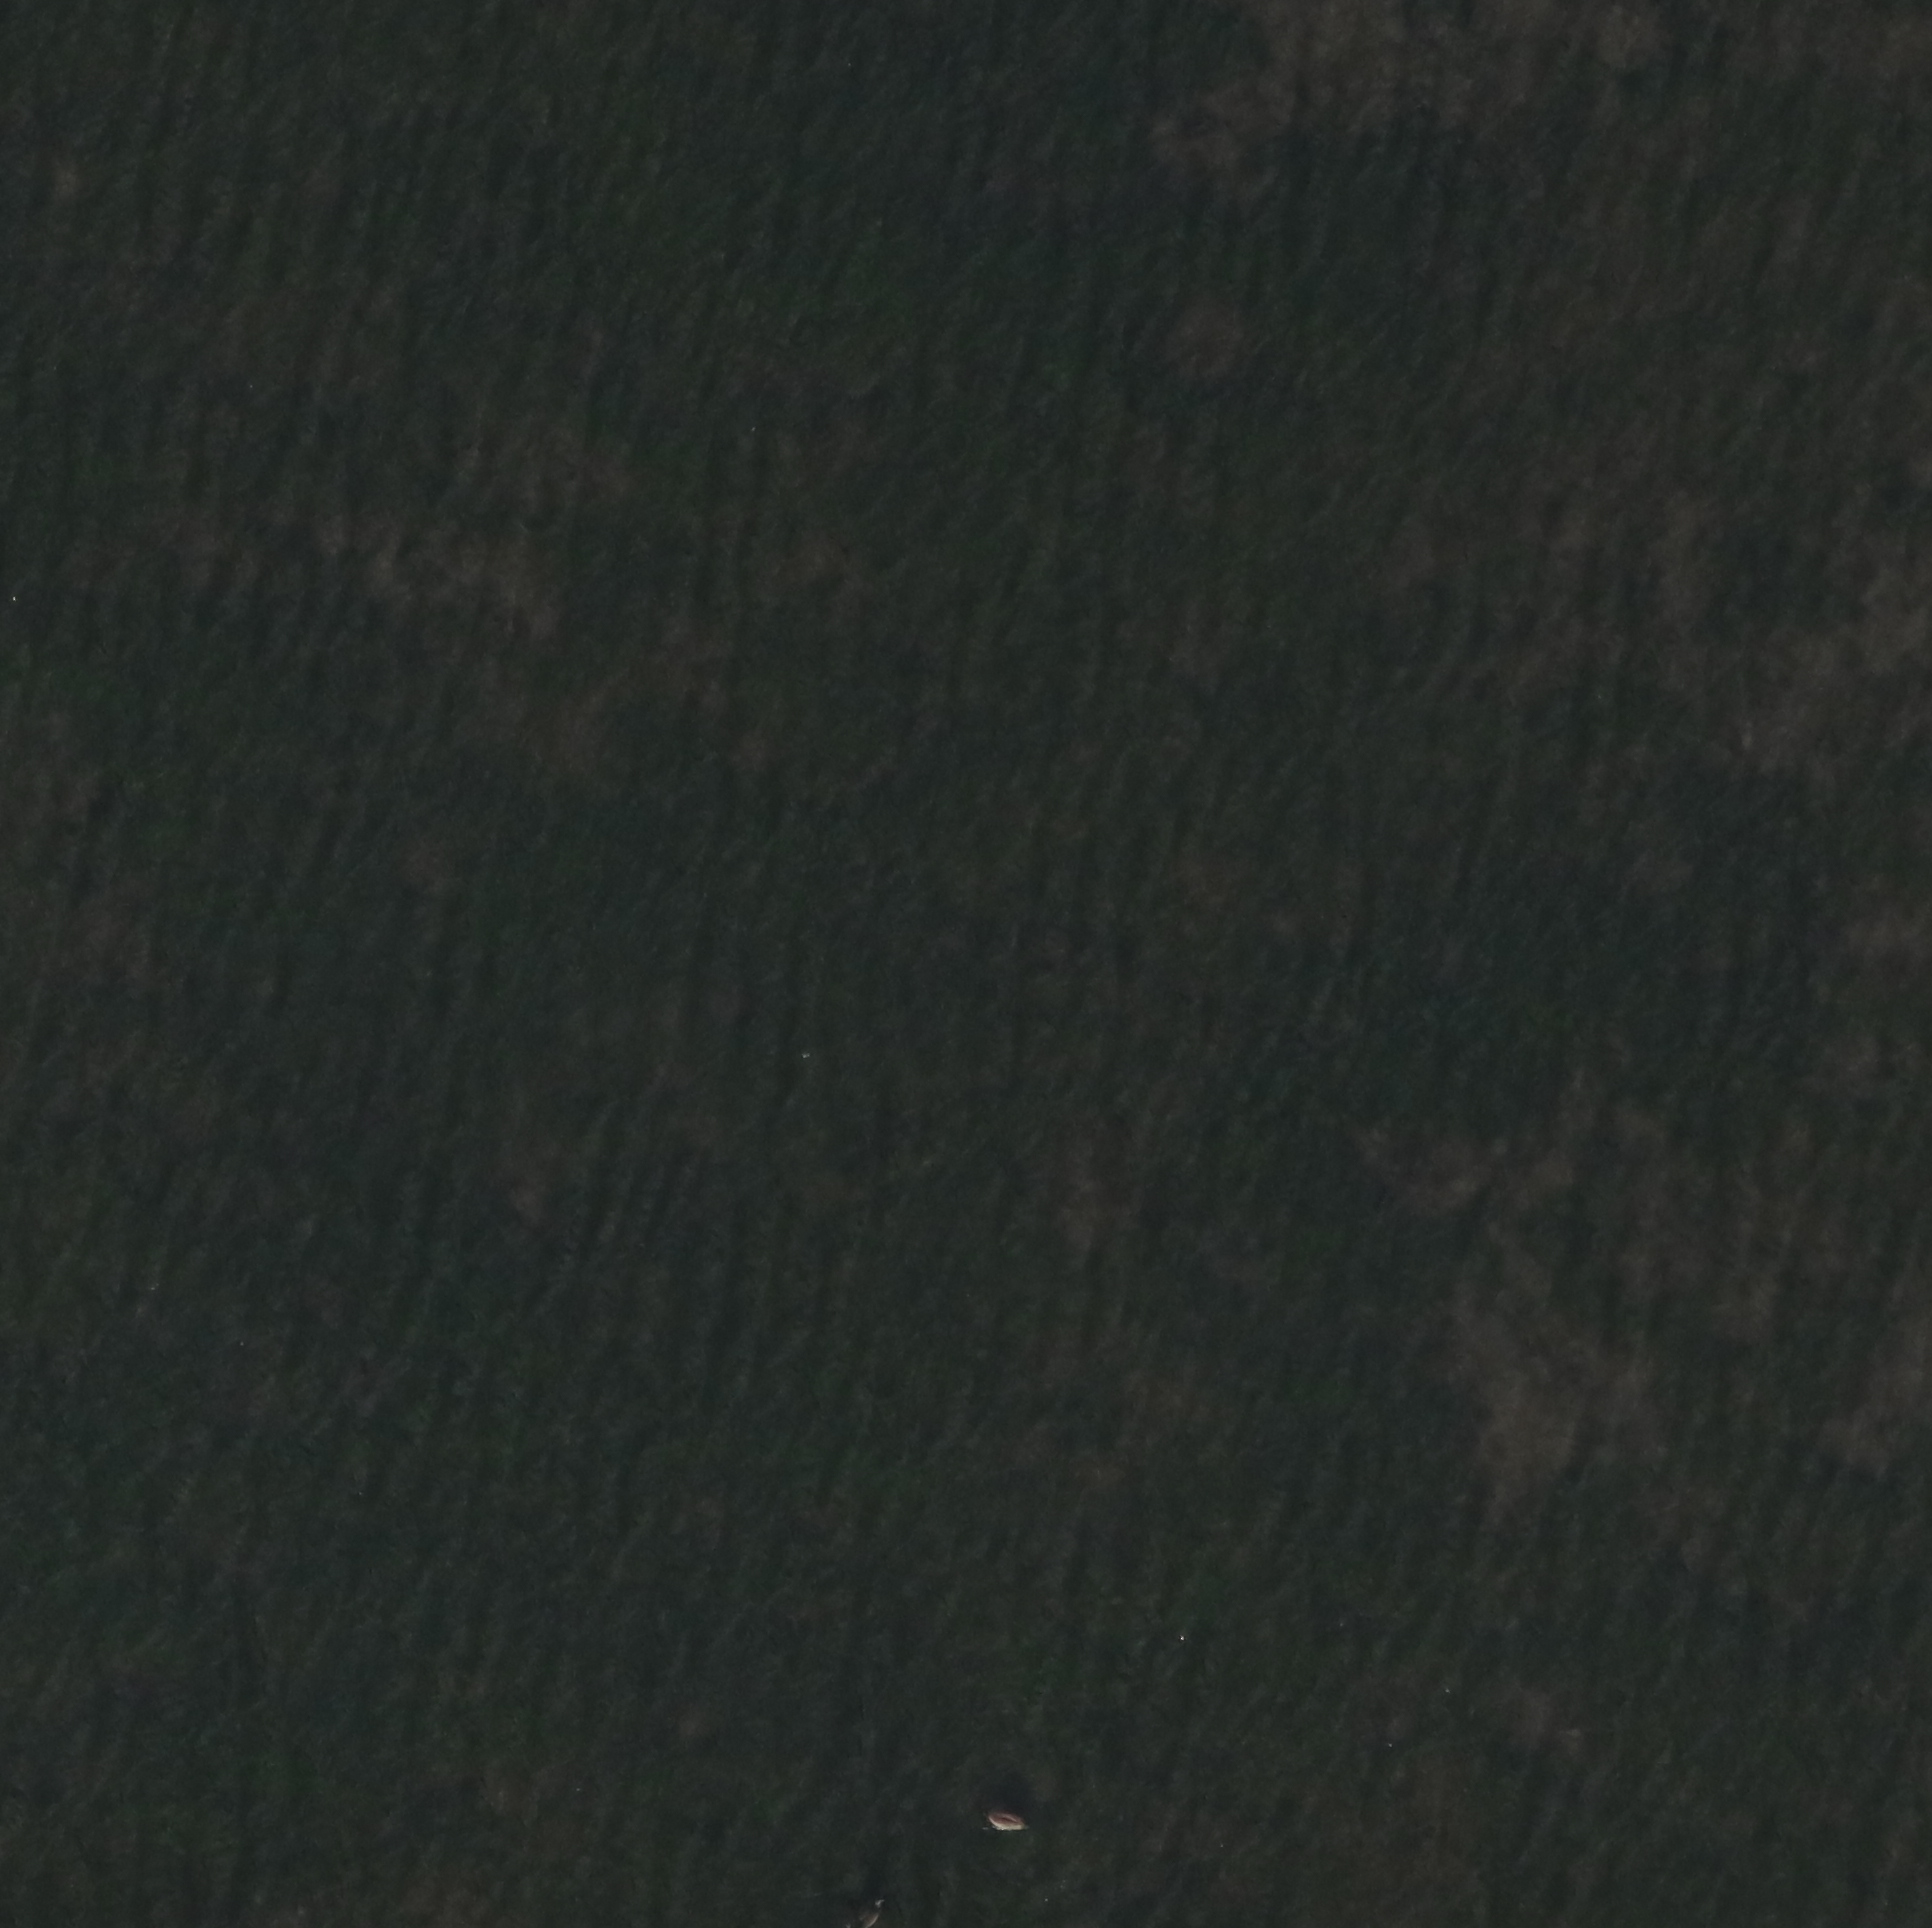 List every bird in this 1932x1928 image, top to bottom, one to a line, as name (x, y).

Canada goose (1008, 1821)
Canada goose (866, 1916)